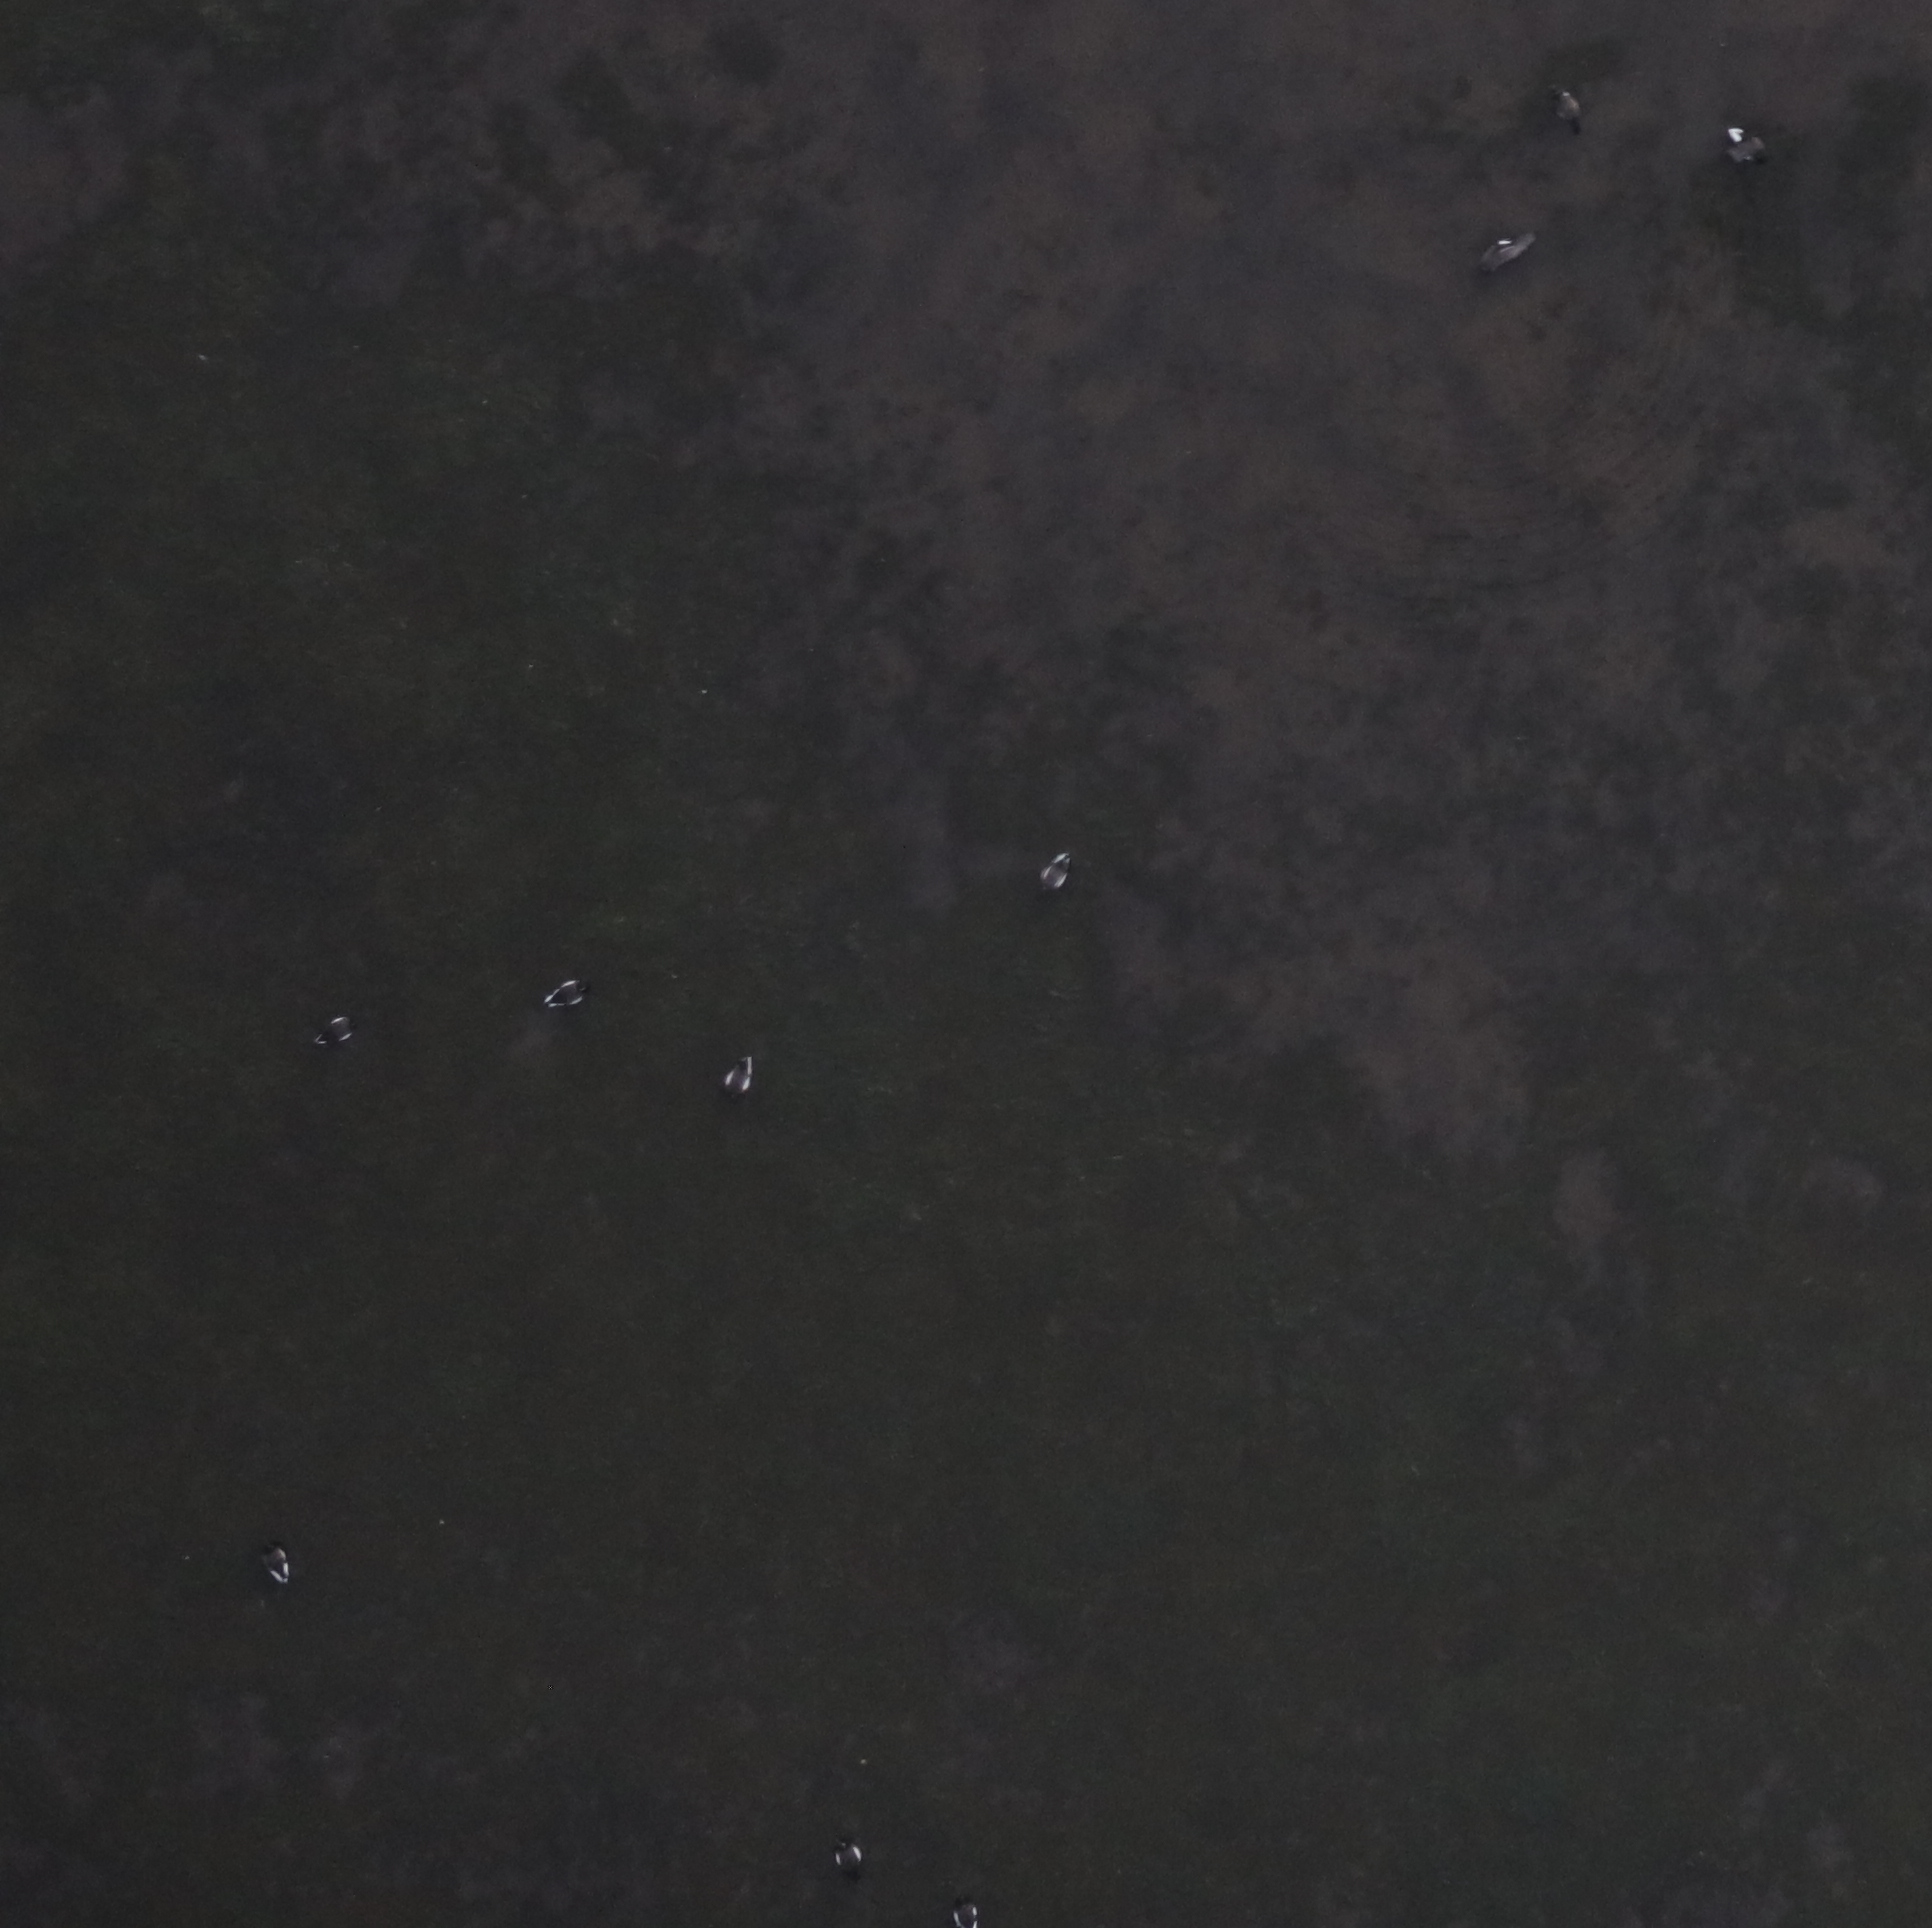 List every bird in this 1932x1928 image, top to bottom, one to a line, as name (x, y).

brant (1567, 106)
brant (1746, 147)
brant (1508, 252)
brant (1054, 874)
brant (571, 996)
brant (339, 1032)
brant (741, 1079)
brant (277, 1562)
brant (848, 1856)
brant (964, 1912)